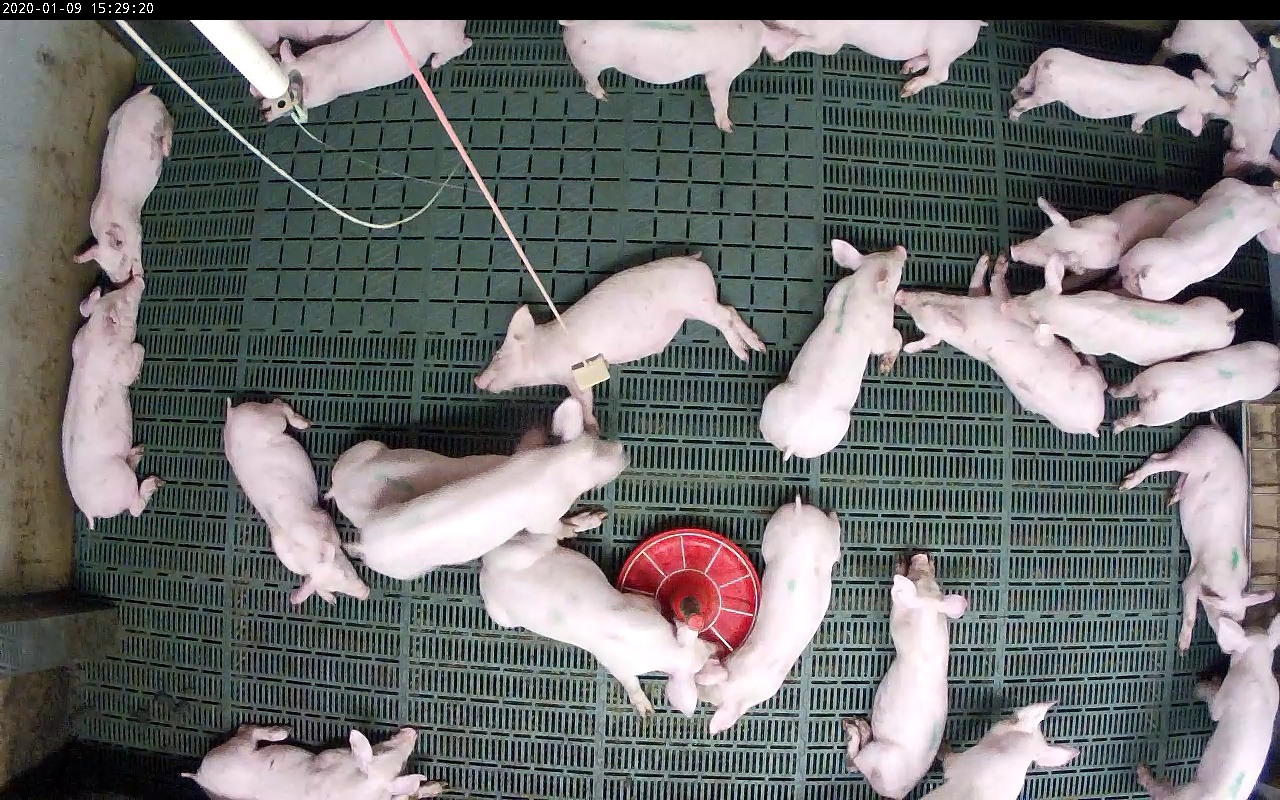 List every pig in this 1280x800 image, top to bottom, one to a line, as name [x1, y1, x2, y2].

pig [1148, 18, 1279, 182]
pig [249, 19, 474, 123]
pig [761, 19, 989, 98]
pig [557, 20, 799, 133]
pig [239, 21, 371, 56]
pig [1008, 46, 1232, 138]
pig [73, 82, 176, 285]
pig [1106, 176, 1280, 302]
pig [1010, 193, 1199, 292]
pig [758, 236, 910, 462]
pig [894, 250, 1109, 440]
pig [474, 251, 768, 432]
pig [1000, 253, 1245, 367]
pig [61, 276, 164, 531]
pig [1108, 340, 1280, 436]
pig [223, 394, 372, 608]
pig [342, 396, 632, 582]
pig [1118, 409, 1277, 653]
pig [323, 428, 610, 533]
pig [694, 492, 843, 738]
pig [478, 510, 728, 721]
pig [842, 550, 969, 798]
pig [1134, 612, 1280, 799]
pig [920, 699, 1081, 798]
pig [180, 722, 446, 798]